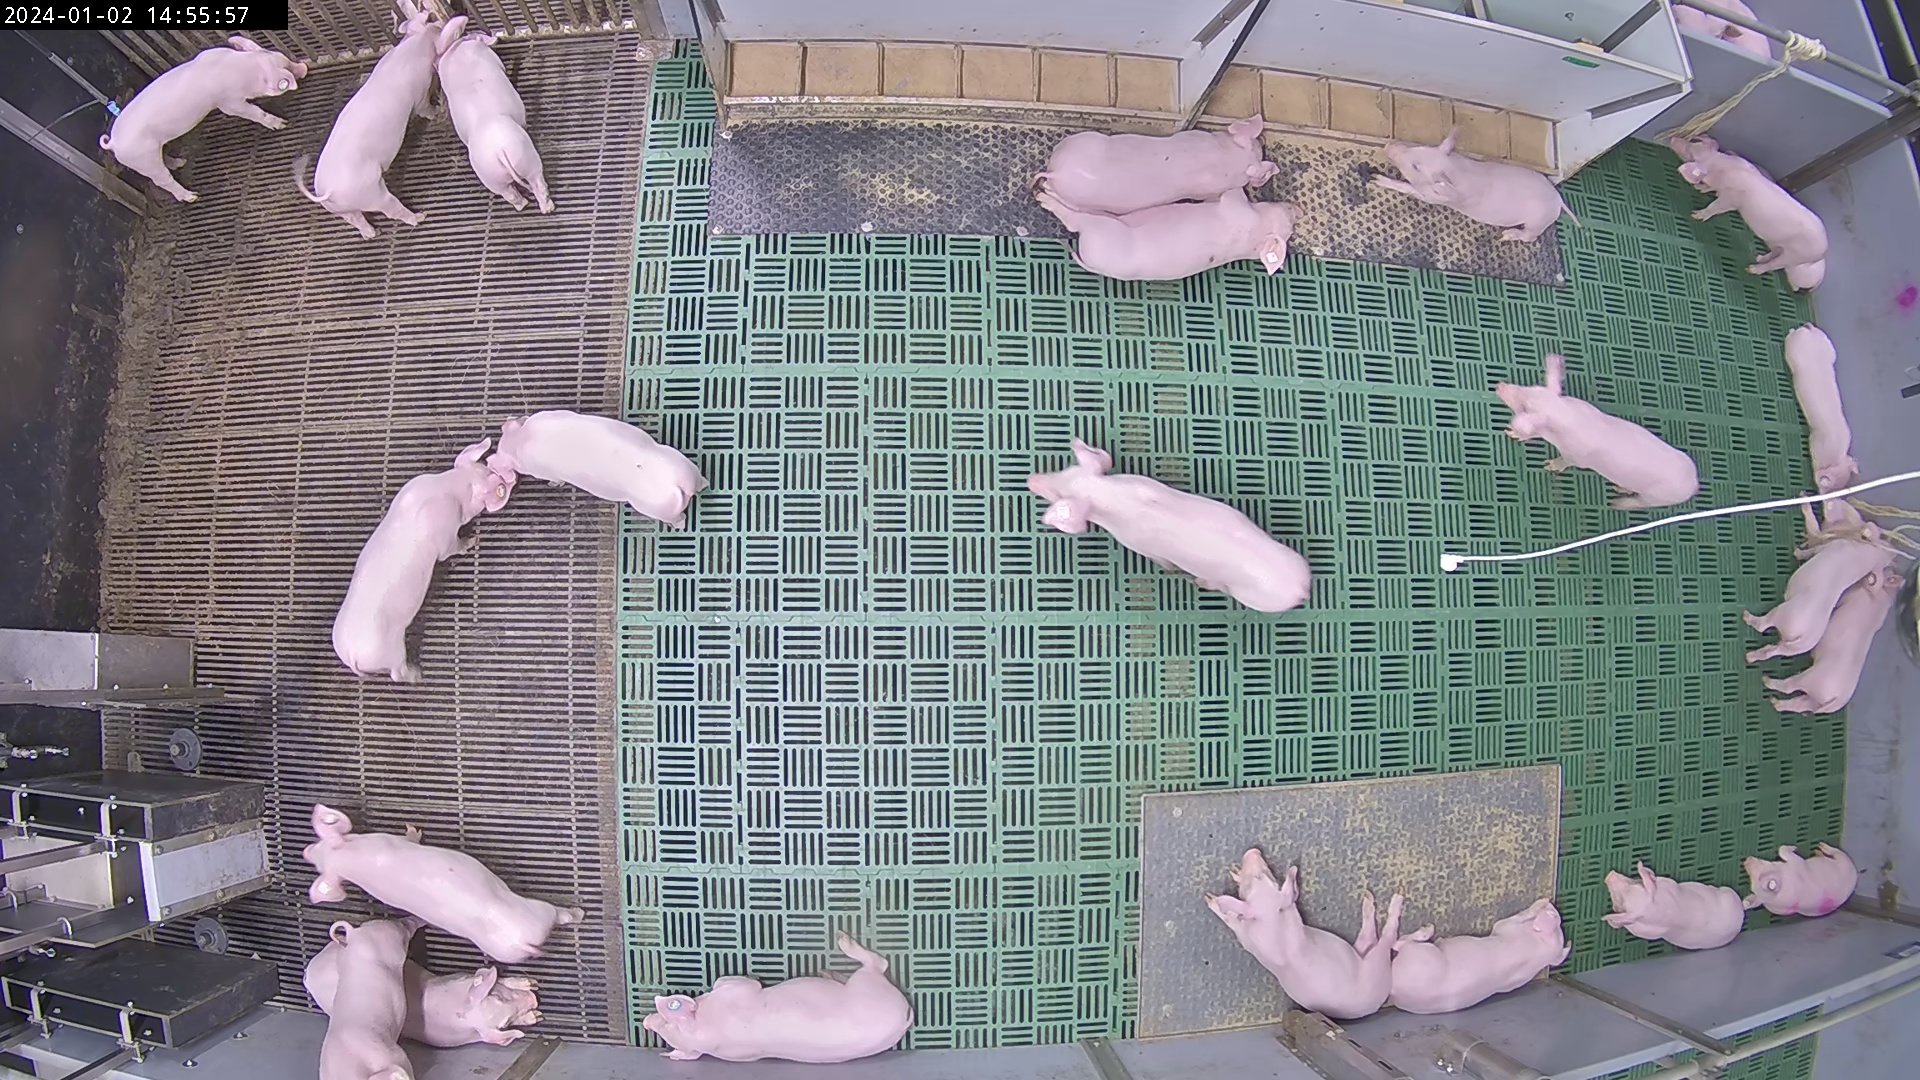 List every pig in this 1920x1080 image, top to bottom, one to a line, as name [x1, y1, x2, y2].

pig [1671, 2, 1741, 43]
pig [1704, 3, 1773, 59]
pig [291, 12, 468, 237]
pig [432, 32, 554, 211]
pig [101, 34, 305, 202]
pig [1027, 112, 1279, 215]
pig [1372, 124, 1579, 243]
pig [1668, 135, 1826, 273]
pig [1723, 149, 1824, 293]
pig [1033, 180, 1302, 280]
pig [1784, 322, 1863, 496]
pig [1493, 350, 1698, 513]
pig [486, 407, 710, 536]
pig [331, 433, 513, 680]
pig [1024, 435, 1311, 615]
pig [1800, 489, 1867, 547]
pig [1739, 522, 1898, 661]
pig [1760, 567, 1906, 713]
pig [304, 804, 583, 963]
pig [1740, 842, 1857, 918]
pig [1204, 845, 1400, 1023]
pig [1603, 855, 1747, 951]
pig [1389, 894, 1570, 1016]
pig [317, 916, 426, 1080]
pig [644, 932, 916, 1066]
pig [302, 933, 540, 1052]